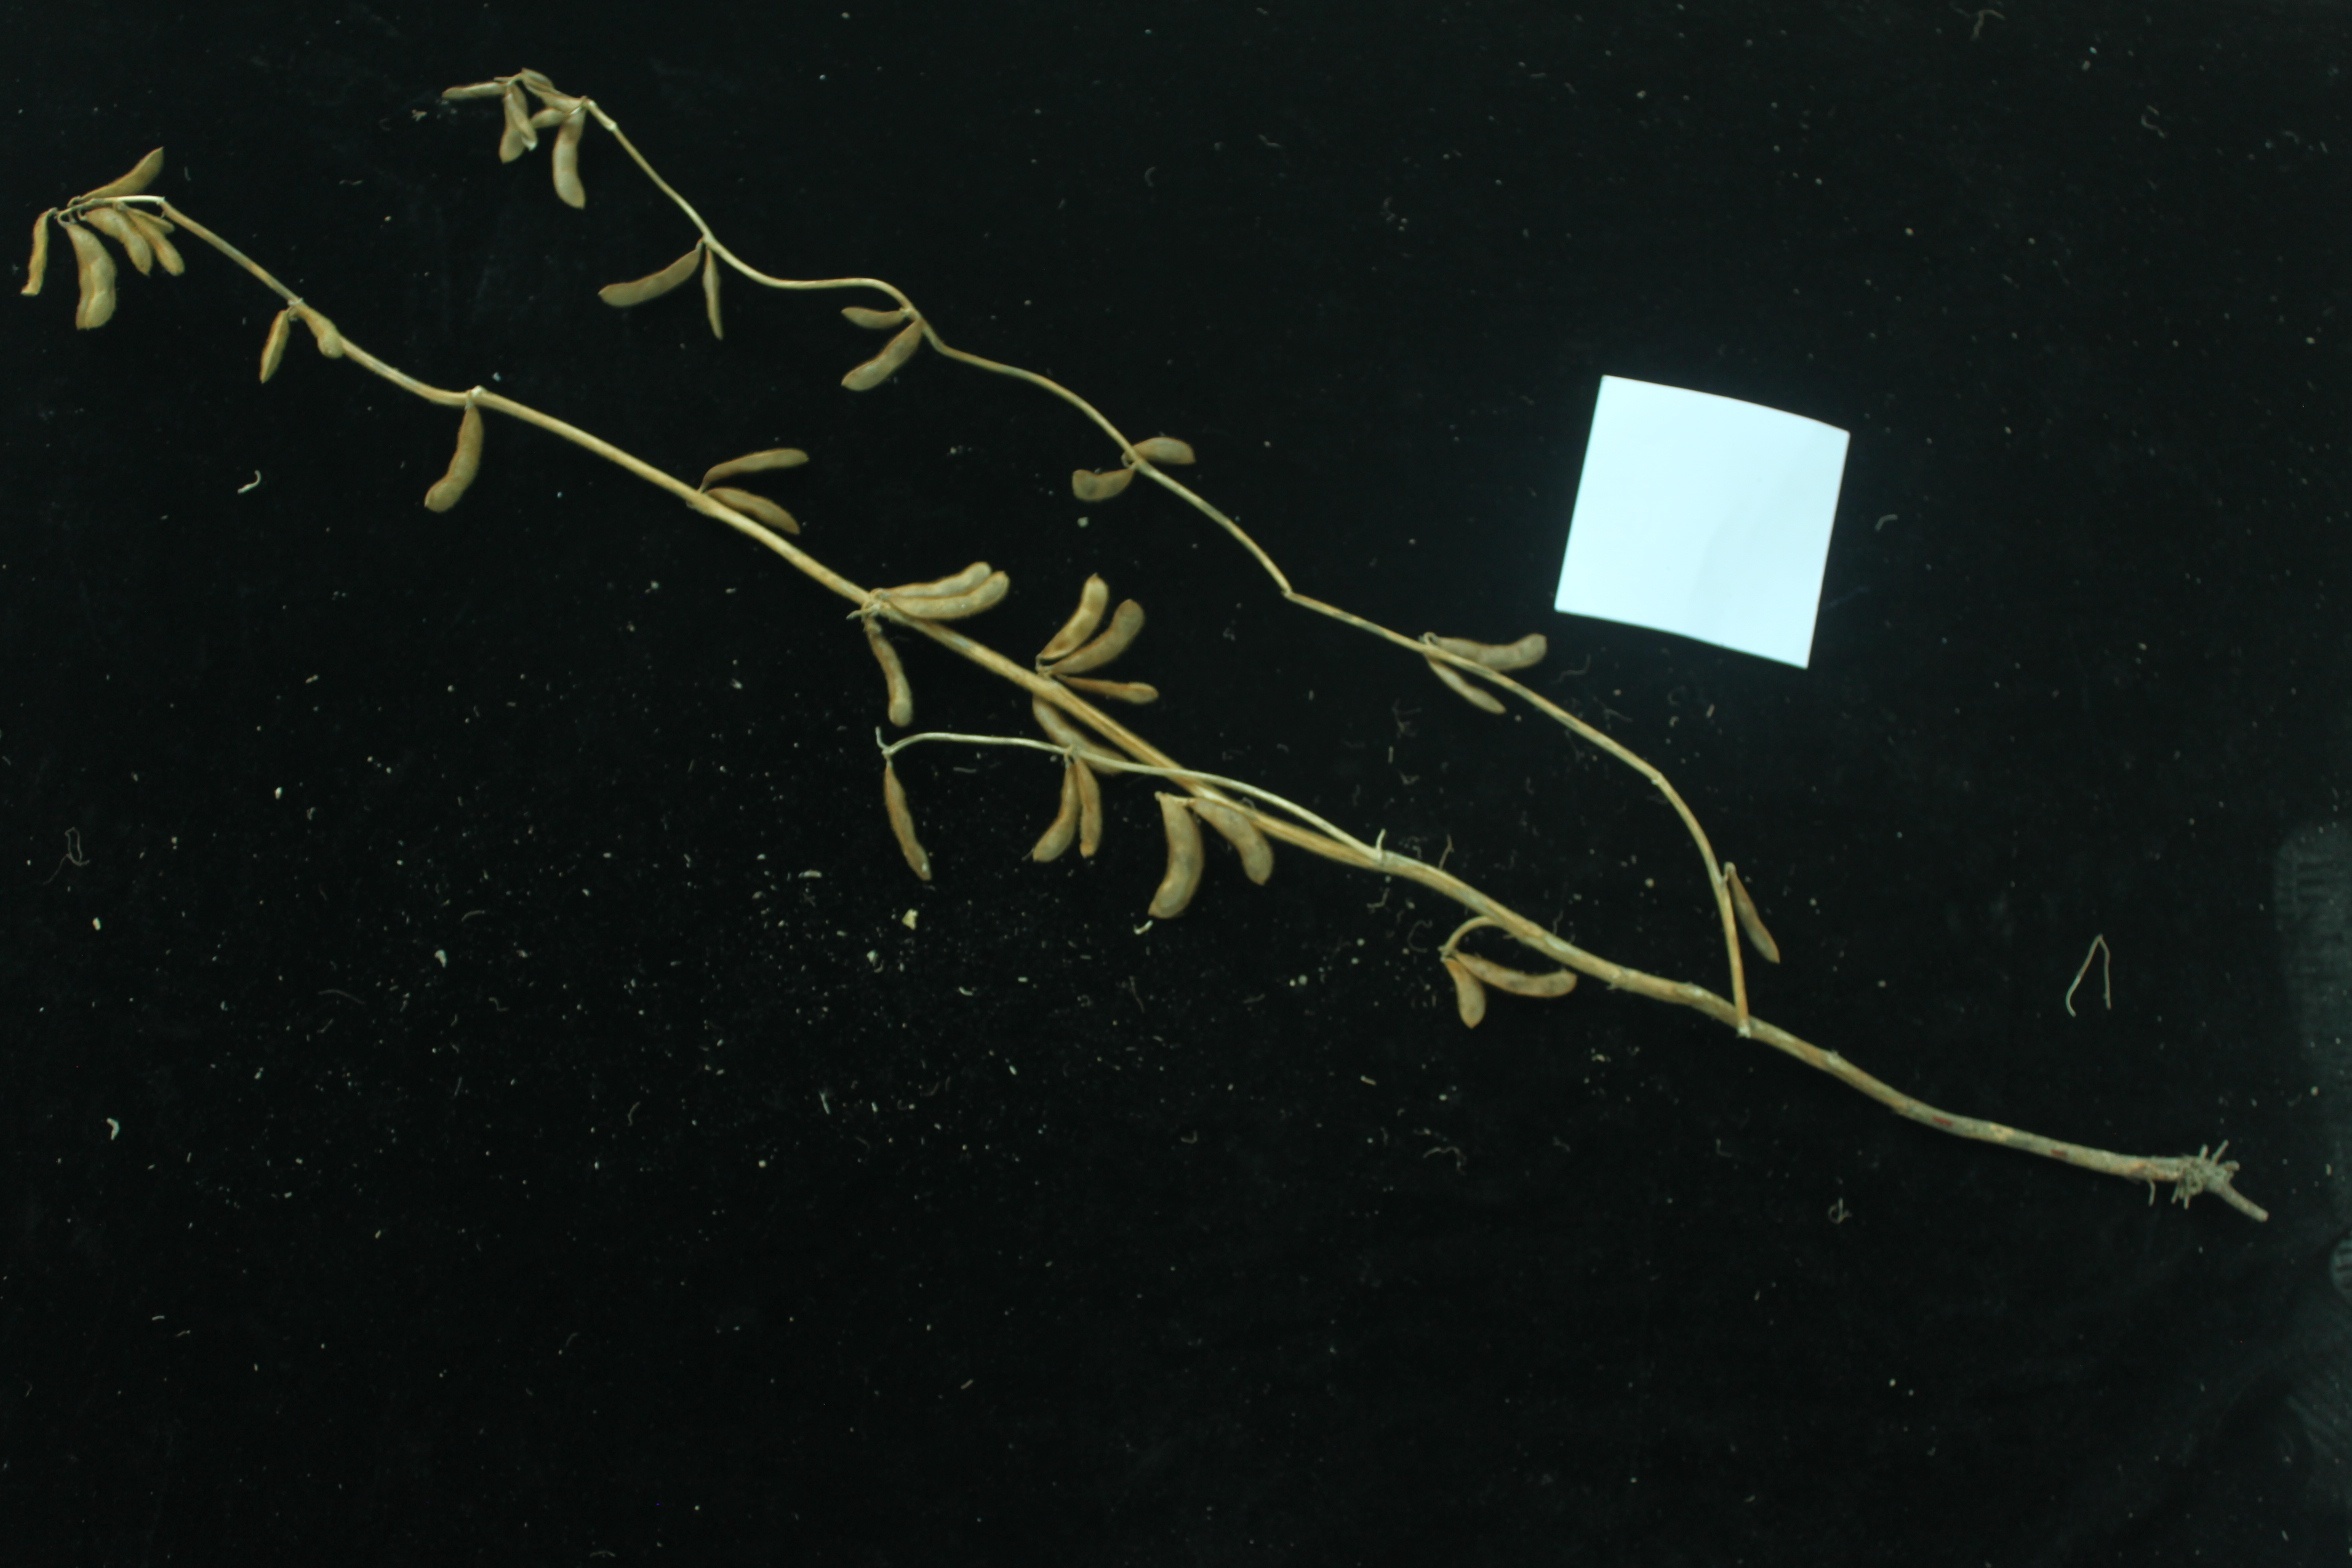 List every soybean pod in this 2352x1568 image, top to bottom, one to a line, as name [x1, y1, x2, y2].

soybean pod [443, 80, 513, 101]
soybean pod [500, 87, 528, 165]
soybean pod [505, 88, 536, 153]
soybean pod [551, 101, 586, 209]
soybean pod [530, 109, 570, 132]
soybean pod [81, 148, 162, 198]
soybean pod [19, 210, 54, 297]
soybean pod [86, 210, 148, 275]
soybean pod [130, 210, 175, 234]
soybean pod [126, 212, 183, 277]
soybean pod [62, 224, 115, 328]
soybean pod [597, 242, 702, 308]
soybean pod [702, 251, 723, 342]
soybean pod [290, 307, 343, 359]
soybean pod [840, 308, 912, 331]
soybean pod [261, 311, 288, 383]
soybean pod [840, 322, 920, 393]
soybean pod [425, 405, 483, 514]
soybean pod [1121, 439, 1194, 468]
soybean pod [698, 452, 809, 490]
soybean pod [1072, 464, 1137, 501]
soybean pod [706, 489, 799, 535]
soybean pod [873, 563, 993, 599]
soybean pod [881, 573, 1008, 620]
soybean pod [1036, 573, 1106, 673]
soybean pod [1045, 600, 1143, 675]
soybean pod [865, 617, 913, 728]
soybean pod [1428, 634, 1549, 672]
soybean pod [1426, 661, 1506, 713]
soybean pod [1055, 677, 1159, 705]
soybean pod [1030, 696, 1128, 774]
soybean pod [1029, 755, 1080, 861]
soybean pod [1071, 756, 1101, 859]
soybean pod [884, 759, 931, 881]
soybean pod [1147, 797, 1201, 918]
soybean pod [1185, 800, 1273, 884]
soybean pod [1728, 863, 1780, 964]
soybean pod [1450, 949, 1578, 997]
soybean pod [1441, 959, 1486, 1028]